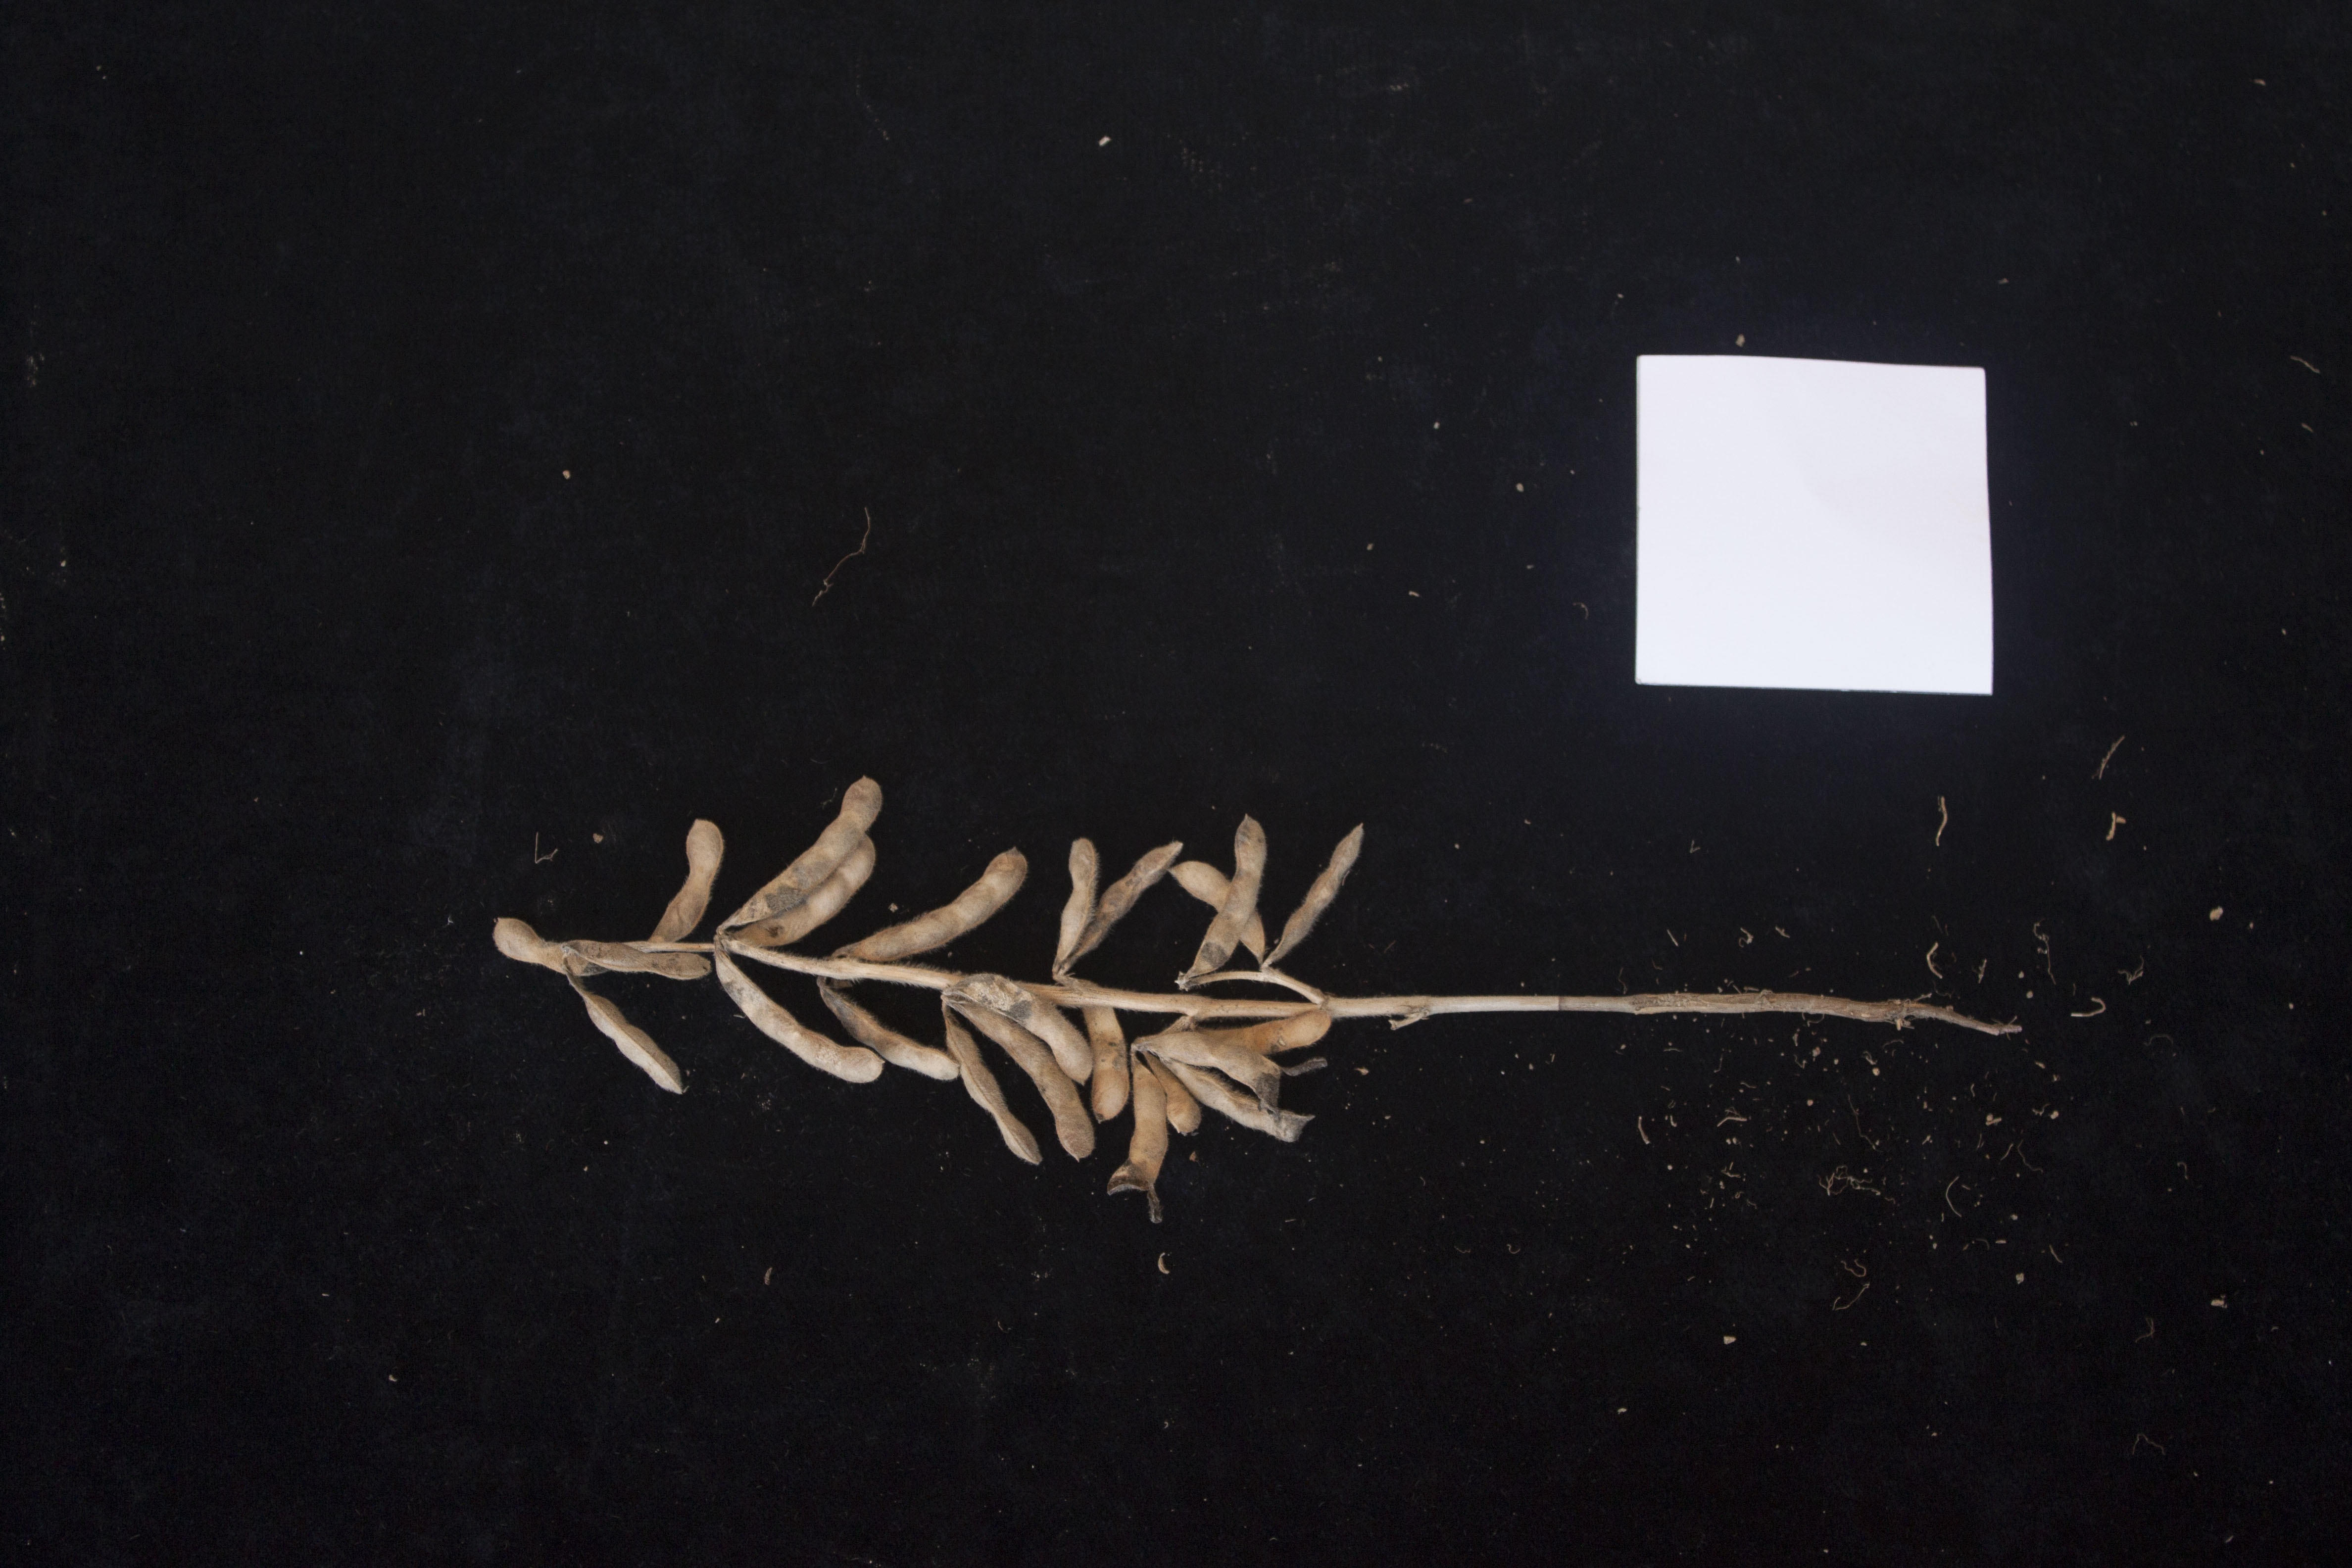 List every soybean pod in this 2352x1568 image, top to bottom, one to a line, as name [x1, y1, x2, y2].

soybean pod [725, 779, 883, 930]
soybean pod [1182, 818, 1266, 980]
soybean pod [649, 820, 722, 949]
soybean pod [1265, 824, 1365, 965]
soybean pod [729, 836, 874, 948]
soybean pod [1054, 839, 1096, 967]
soybean pod [1060, 843, 1183, 977]
soybean pod [841, 852, 1028, 960]
soybean pod [1168, 864, 1266, 958]
soybean pod [493, 919, 600, 974]
soybean pod [569, 942, 710, 980]
soybean pod [717, 953, 883, 1083]
soybean pod [943, 975, 1093, 1083]
soybean pod [575, 985, 679, 1094]
soybean pod [822, 989, 960, 1079]
soybean pod [947, 1001, 1093, 1161]
soybean pod [1083, 1004, 1129, 1119]
soybean pod [1139, 1005, 1330, 1067]
soybean pod [947, 1024, 1040, 1166]
soybean pod [1109, 1046, 1166, 1195]
soybean pod [1139, 1055, 1201, 1136]
soybean pod [1166, 1064, 1308, 1141]